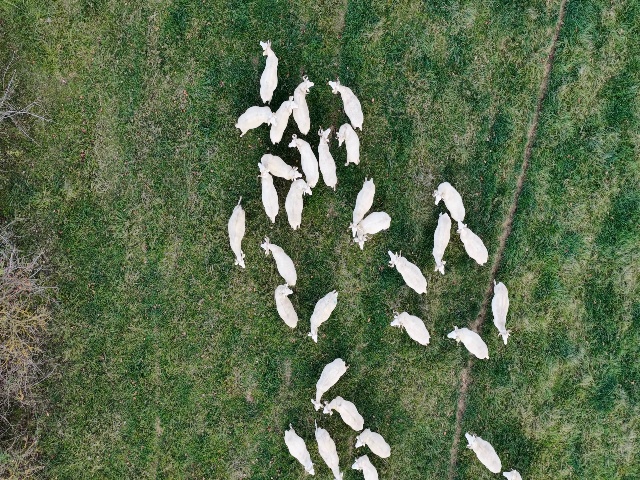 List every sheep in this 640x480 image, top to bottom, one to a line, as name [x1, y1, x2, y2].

sheep [260, 40, 278, 105]
sheep [293, 75, 314, 135]
sheep [328, 77, 364, 131]
sheep [270, 96, 298, 145]
sheep [235, 106, 278, 137]
sheep [335, 123, 360, 166]
sheep [318, 125, 337, 192]
sheep [288, 134, 319, 188]
sheep [261, 154, 302, 182]
sheep [257, 162, 279, 224]
sheep [349, 177, 375, 237]
sheep [285, 179, 313, 230]
sheep [432, 182, 465, 221]
sheep [228, 196, 245, 269]
sheep [351, 211, 391, 250]
sheep [432, 212, 452, 275]
sheep [456, 218, 488, 266]
sheep [261, 235, 297, 286]
sheep [388, 250, 427, 294]
sheep [491, 279, 512, 345]
sheep [274, 283, 298, 329]
sheep [308, 289, 338, 343]
sheep [390, 310, 431, 346]
sheep [447, 325, 489, 360]
sheep [311, 358, 350, 411]
sheep [323, 396, 364, 432]
sheep [314, 418, 343, 480]
sheep [284, 423, 316, 476]
sheep [355, 428, 391, 458]
sheep [465, 433, 502, 473]
sheep [352, 454, 379, 480]
sheep [503, 468, 522, 480]